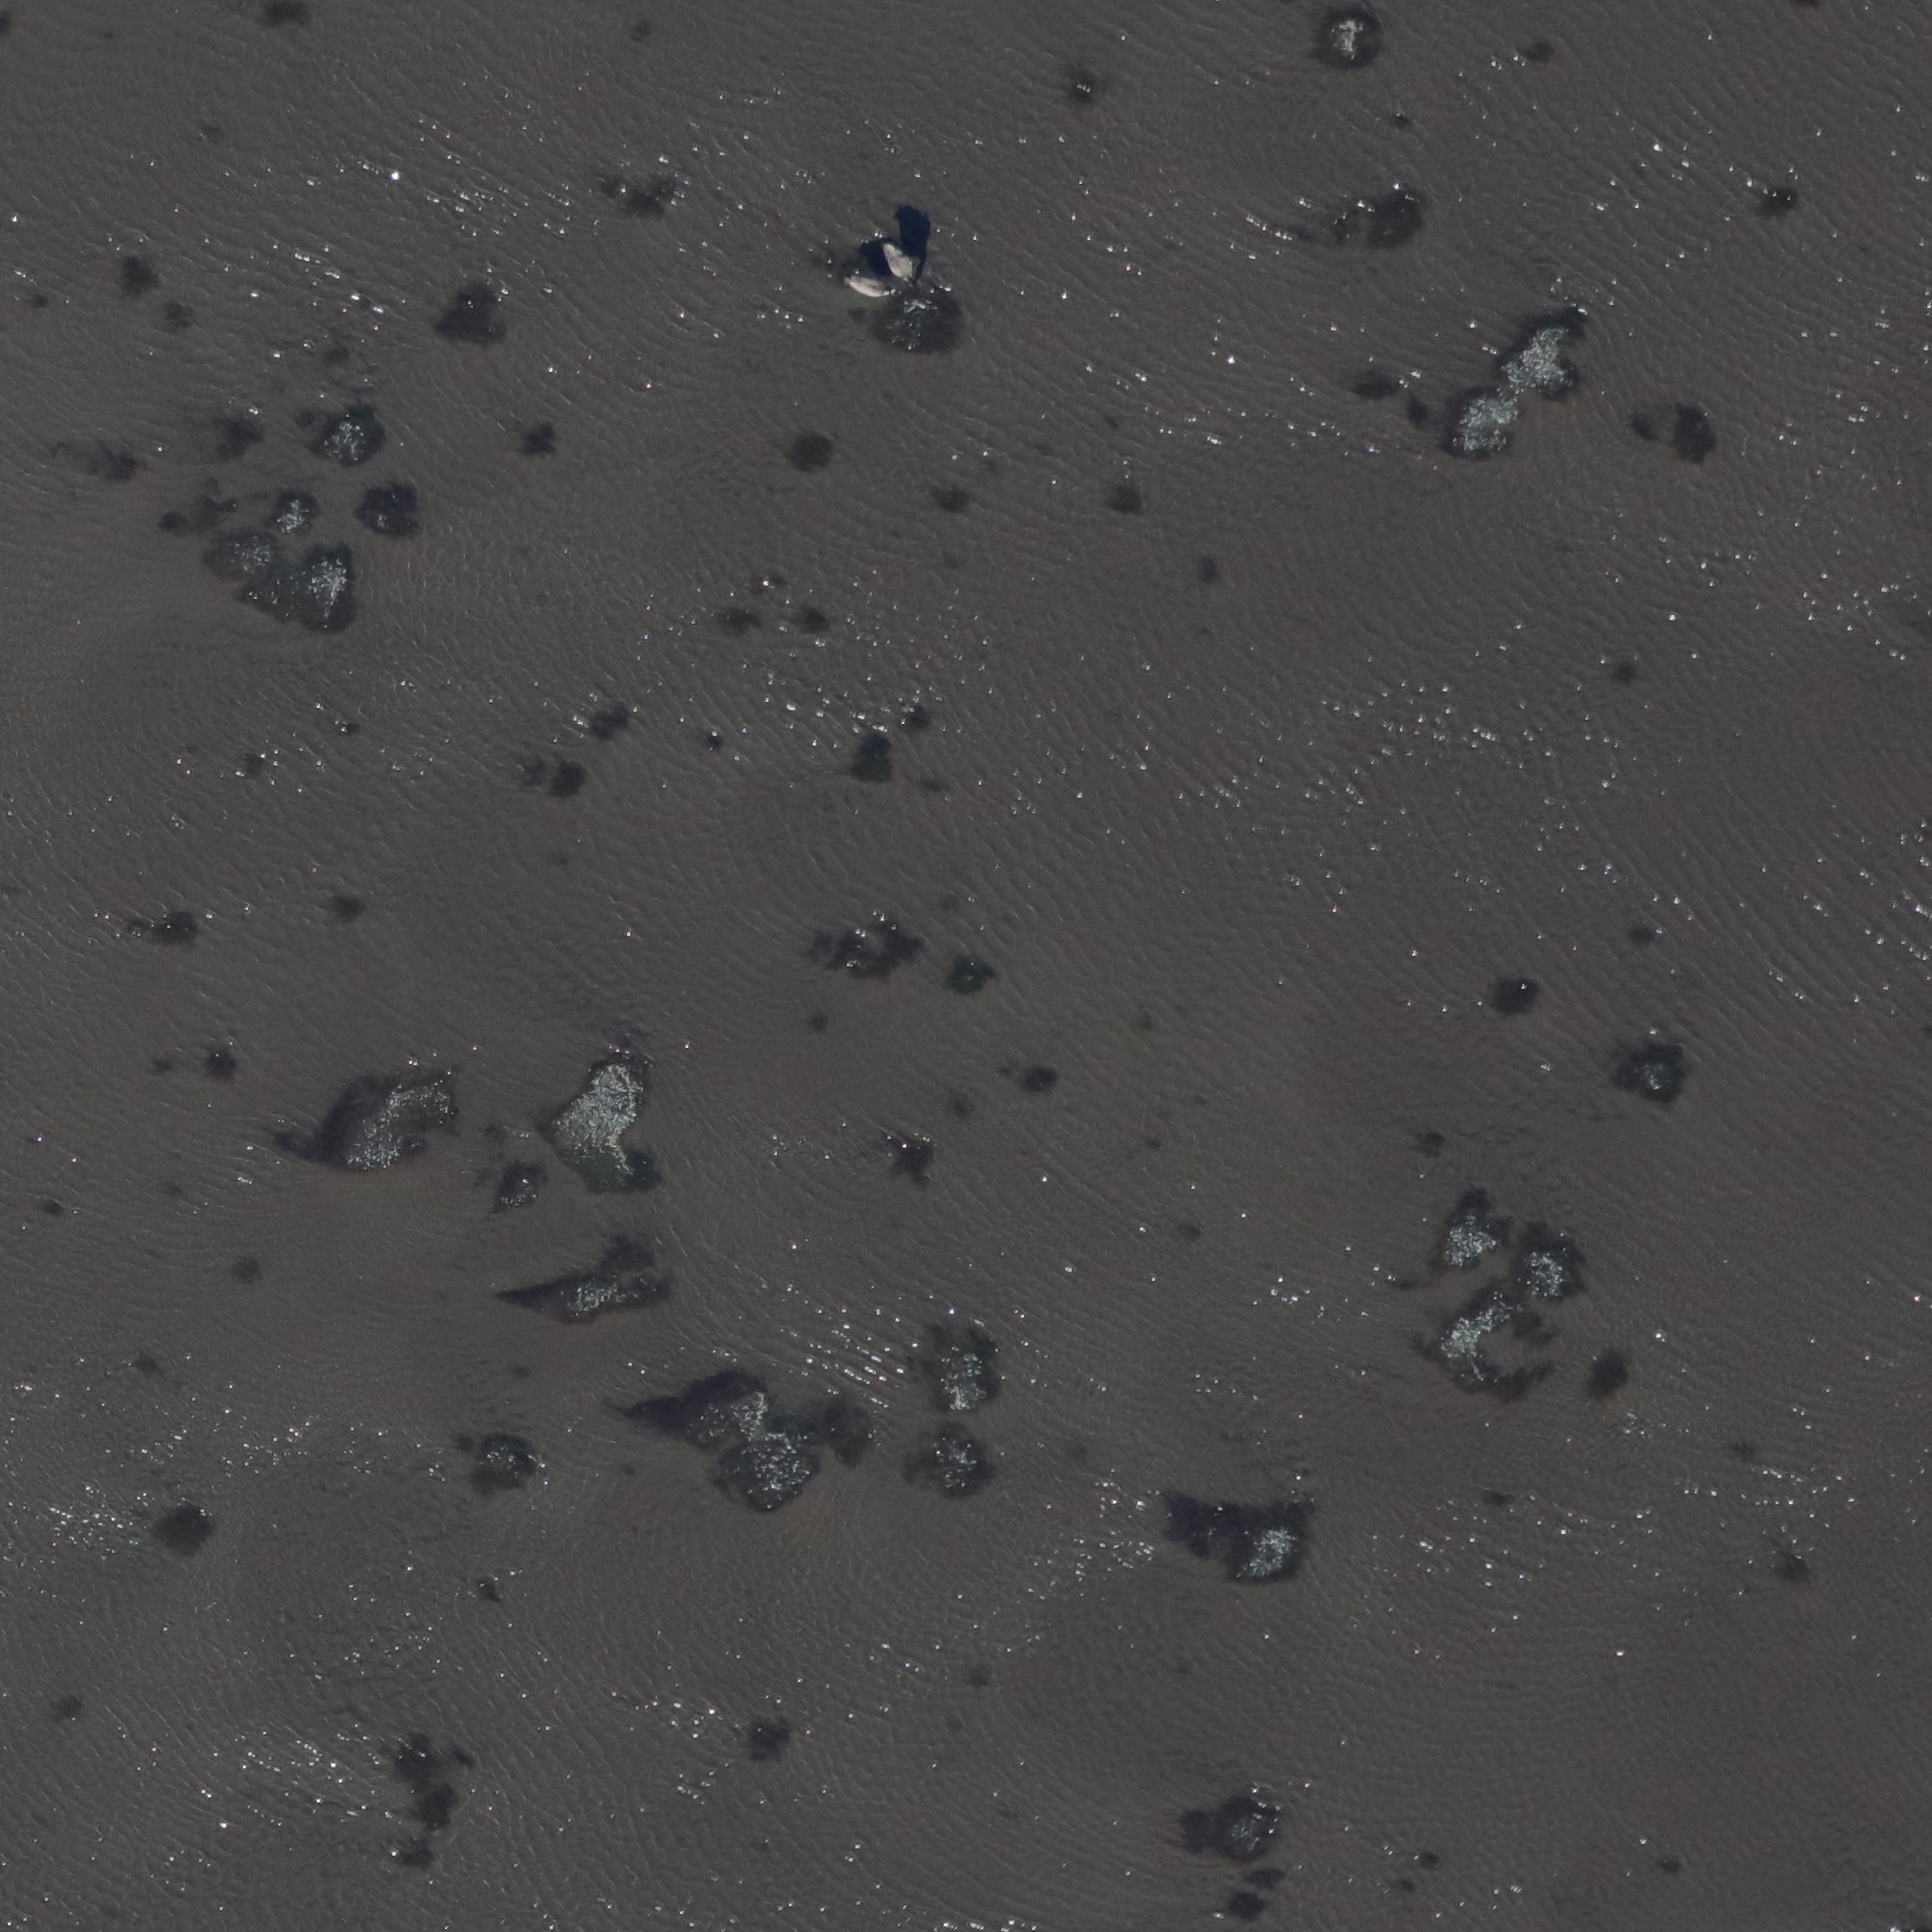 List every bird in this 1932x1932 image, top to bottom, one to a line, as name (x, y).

Canada goose (901, 258)
Canada goose (868, 287)